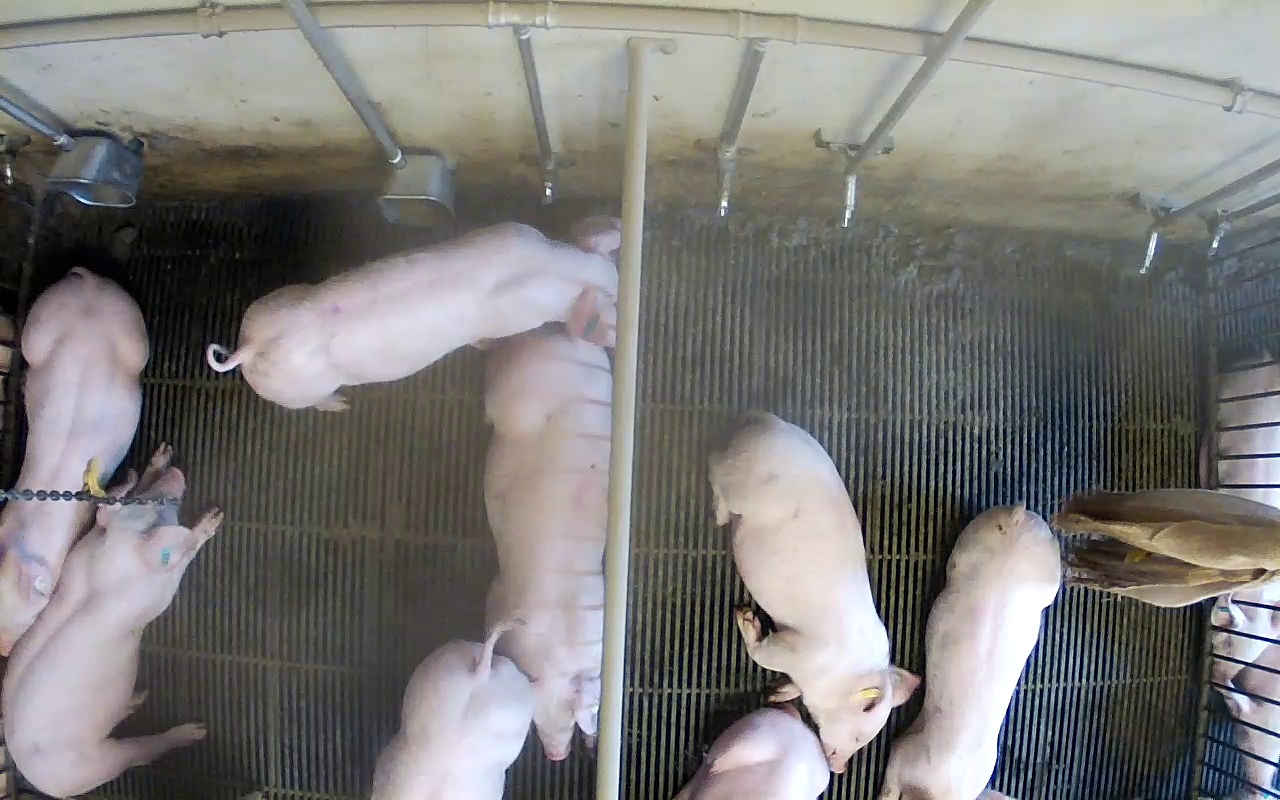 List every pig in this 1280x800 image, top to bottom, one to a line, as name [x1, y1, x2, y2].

pig [205, 210, 626, 415]
pig [0, 268, 151, 659]
pig [482, 330, 611, 762]
pig [1209, 356, 1279, 688]
pig [711, 413, 922, 776]
pig [0, 440, 227, 798]
pig [882, 501, 1061, 799]
pig [374, 615, 535, 799]
pig [1215, 642, 1279, 796]
pig [676, 705, 832, 799]